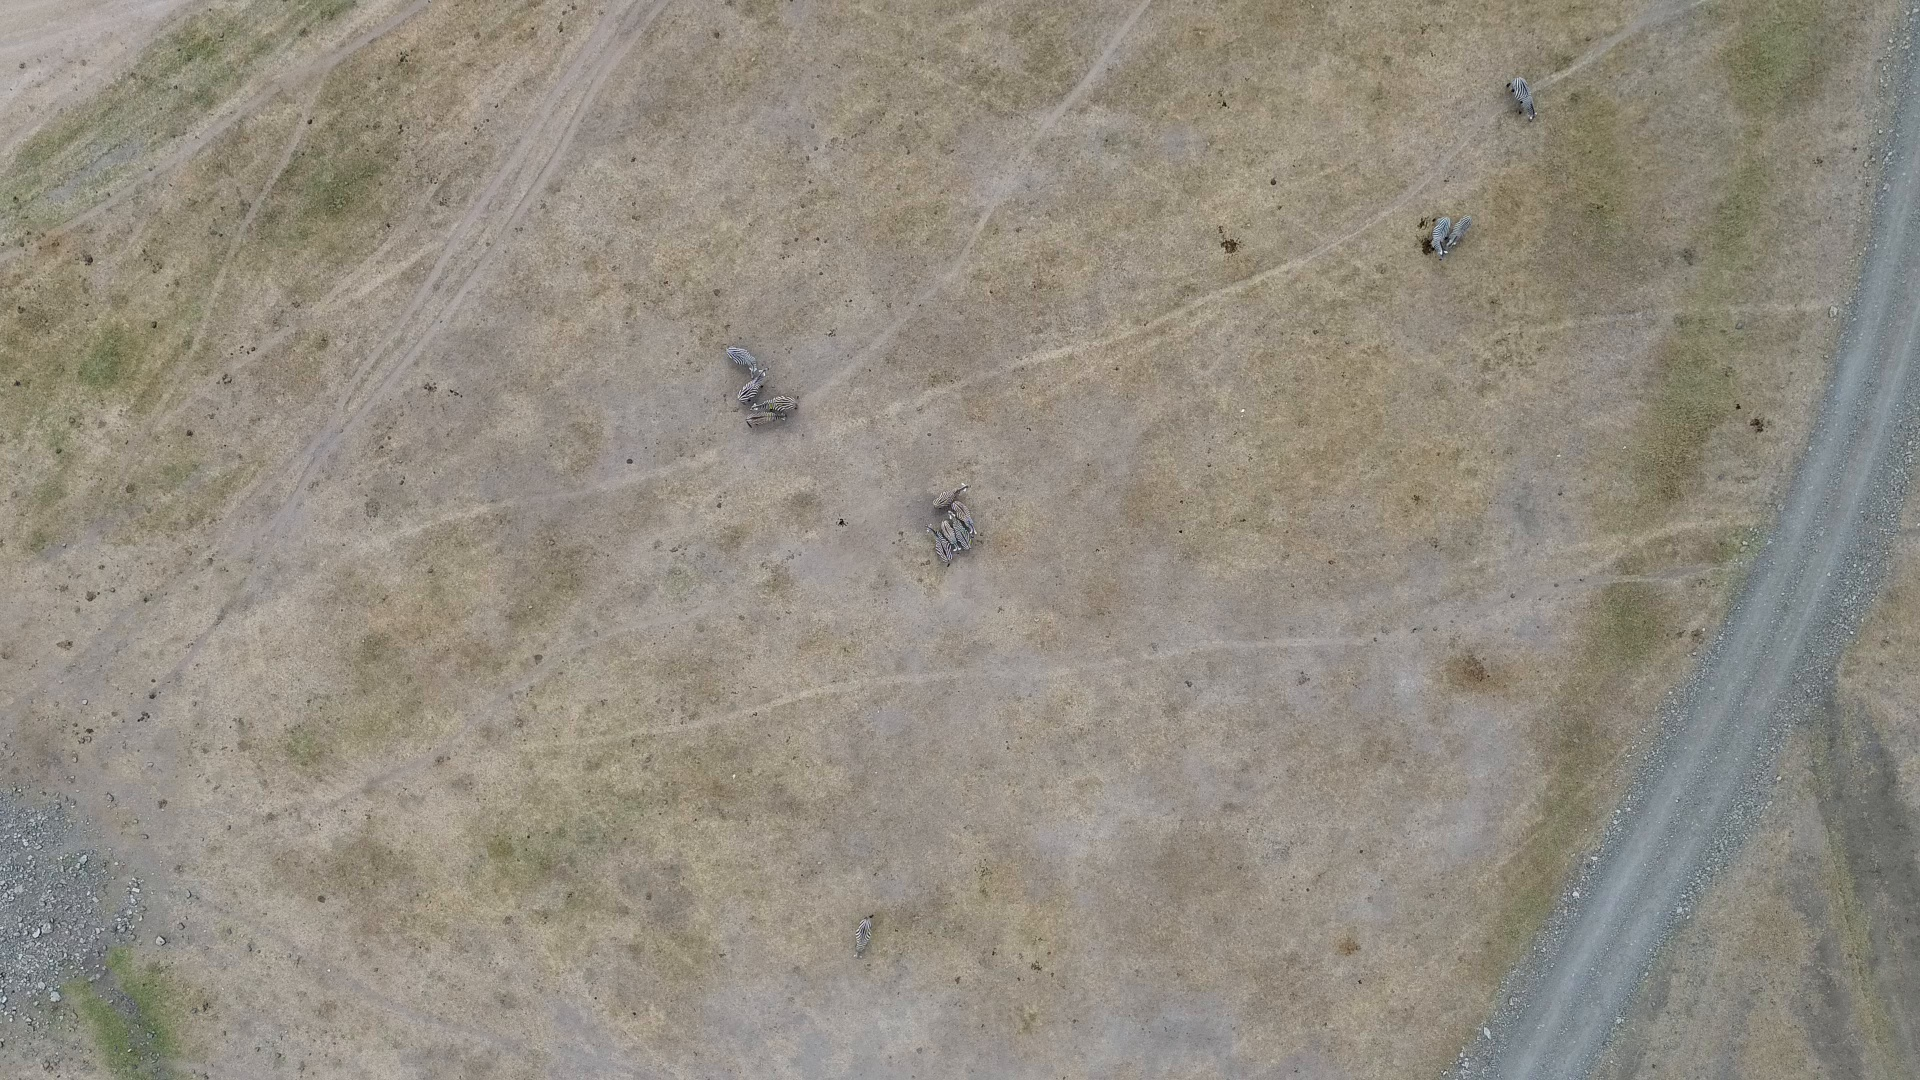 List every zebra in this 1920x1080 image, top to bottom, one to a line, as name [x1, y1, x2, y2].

zebra [1510, 75, 1538, 122]
zebra [1446, 217, 1473, 255]
zebra [1429, 218, 1451, 255]
zebra [724, 347, 762, 371]
zebra [738, 367, 769, 401]
zebra [749, 396, 797, 413]
zebra [746, 411, 787, 426]
zebra [933, 483, 972, 508]
zebra [953, 501, 977, 538]
zebra [947, 510, 972, 549]
zebra [943, 520, 961, 552]
zebra [927, 523, 953, 563]
zebra [854, 915, 874, 958]